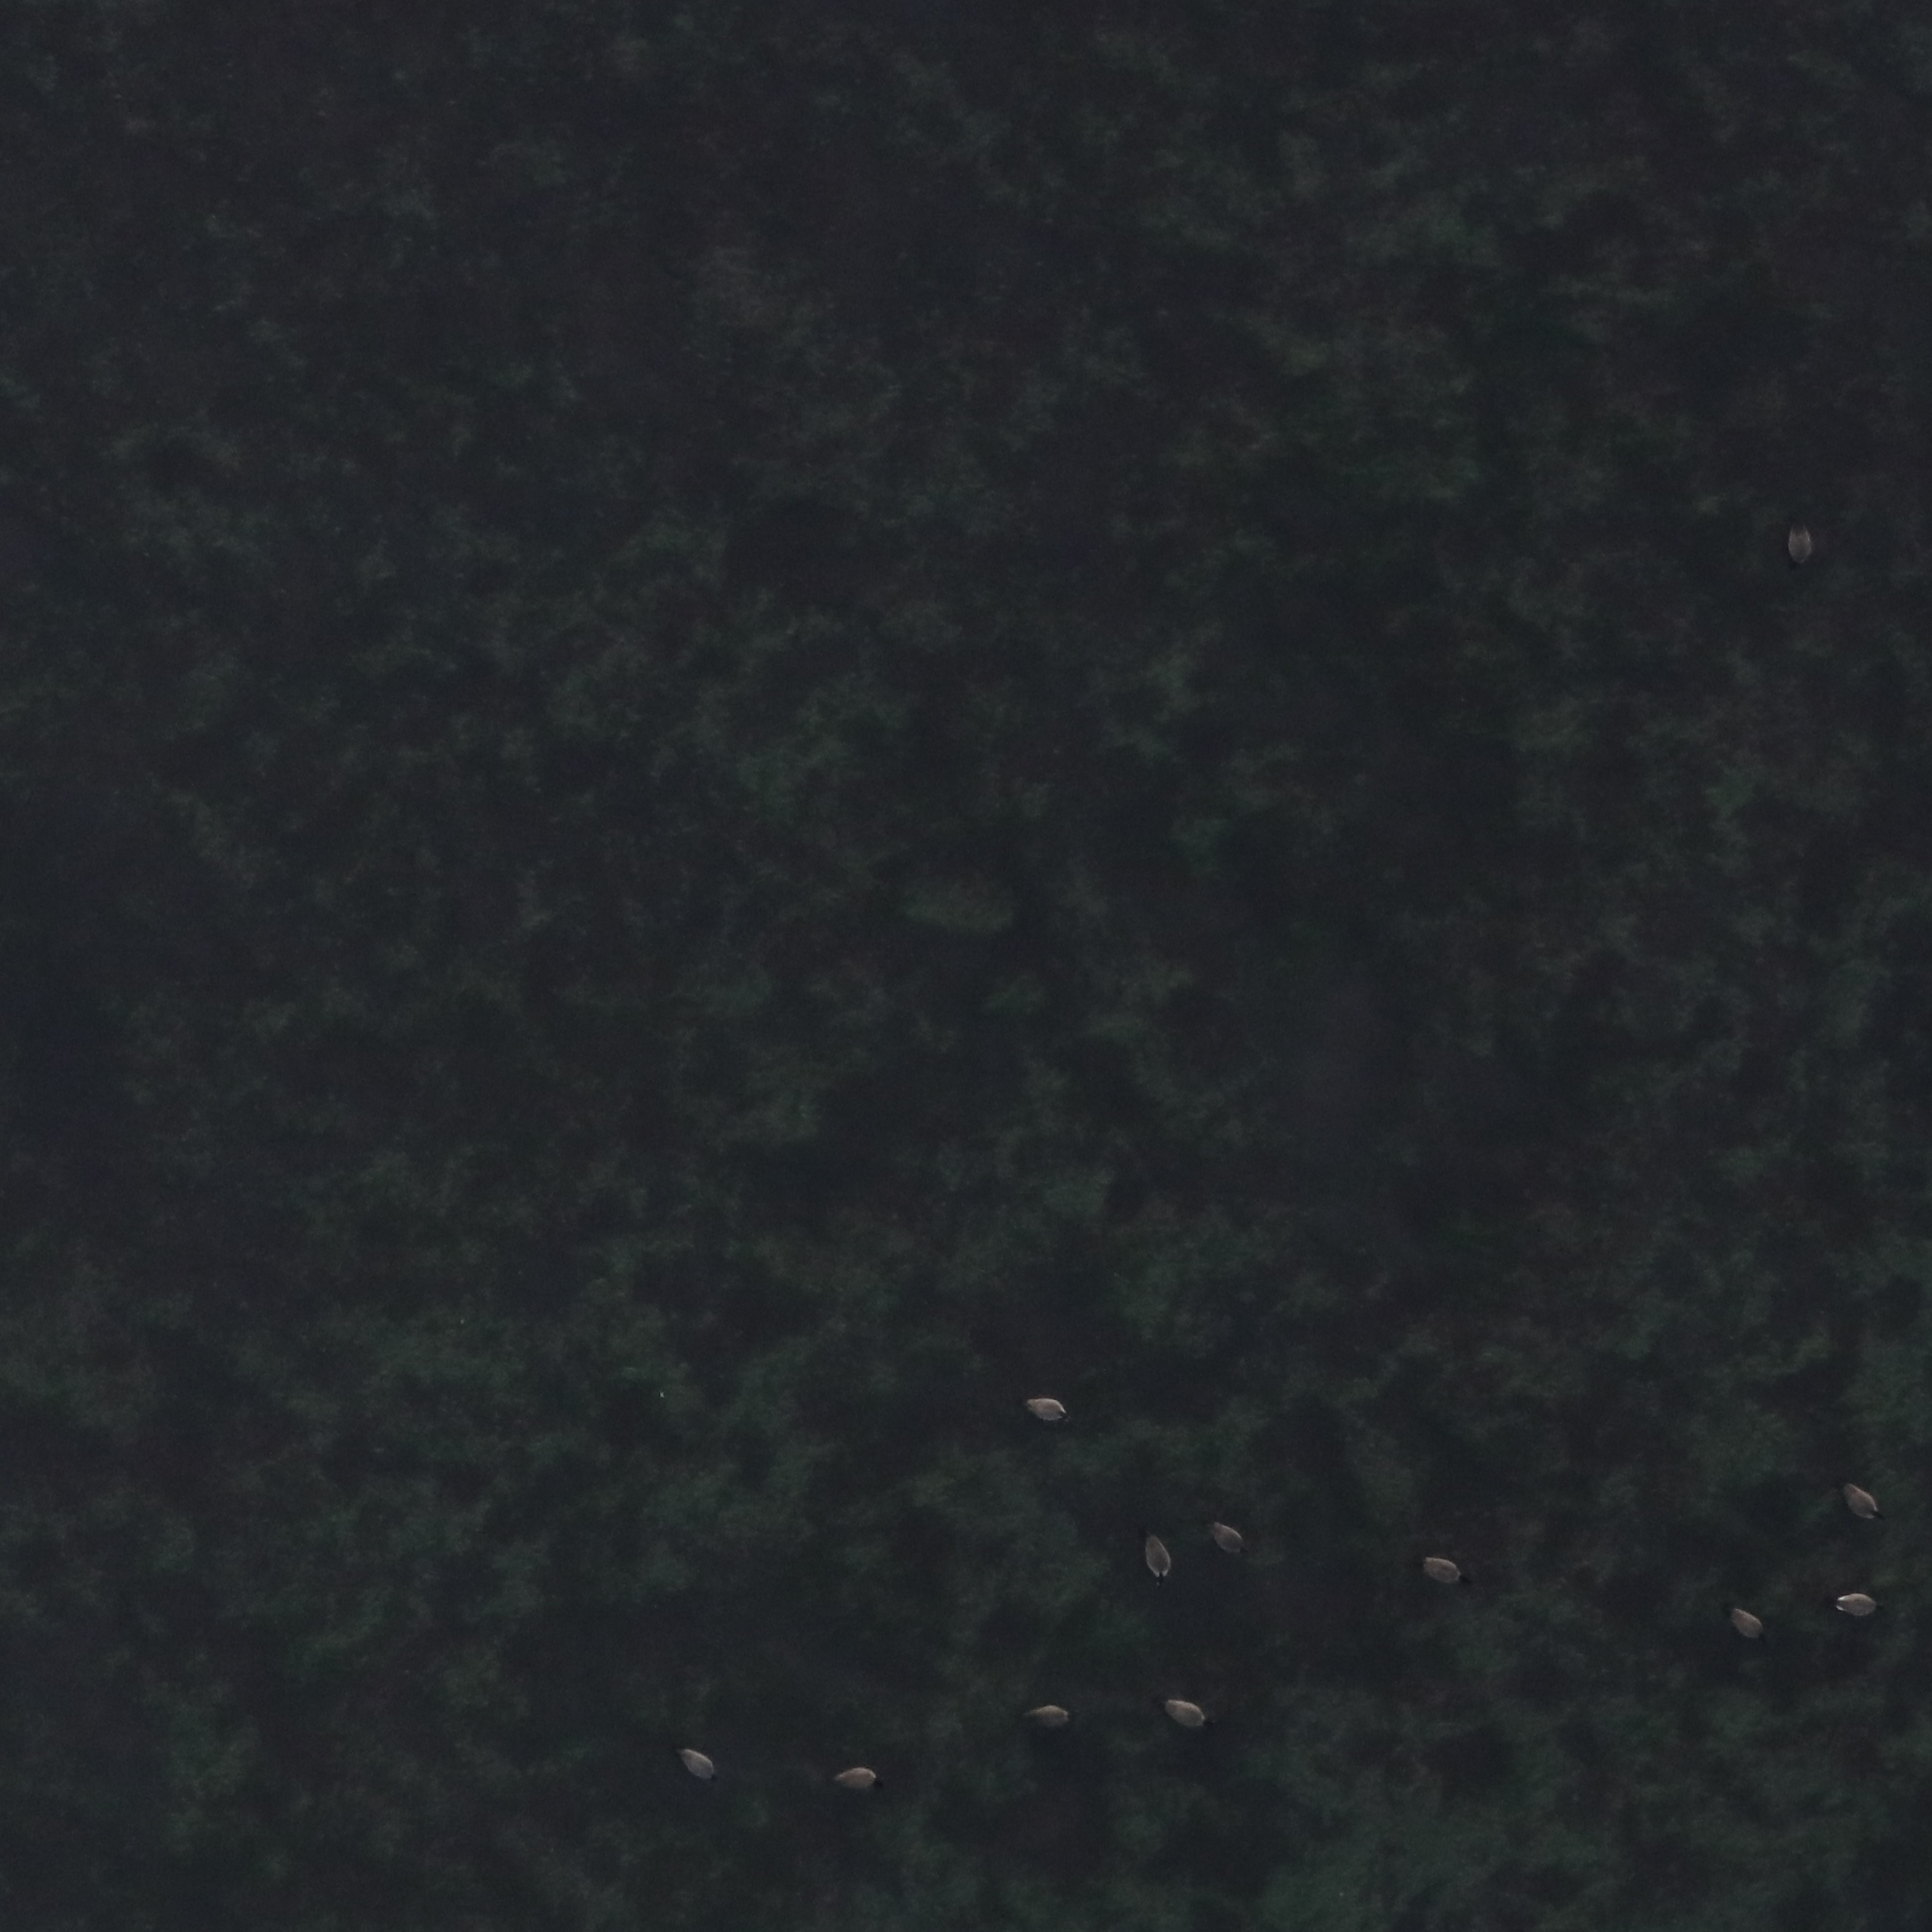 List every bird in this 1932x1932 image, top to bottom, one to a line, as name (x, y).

Canada goose (1800, 544)
Canada goose (1046, 1410)
Canada goose (1860, 1502)
Canada goose (1227, 1537)
Canada goose (1158, 1556)
Canada goose (1443, 1572)
Canada goose (1859, 1605)
Canada goose (1746, 1622)
Canada goose (1185, 1715)
Canada goose (1051, 1718)
Canada goose (698, 1764)
Canada goose (856, 1779)